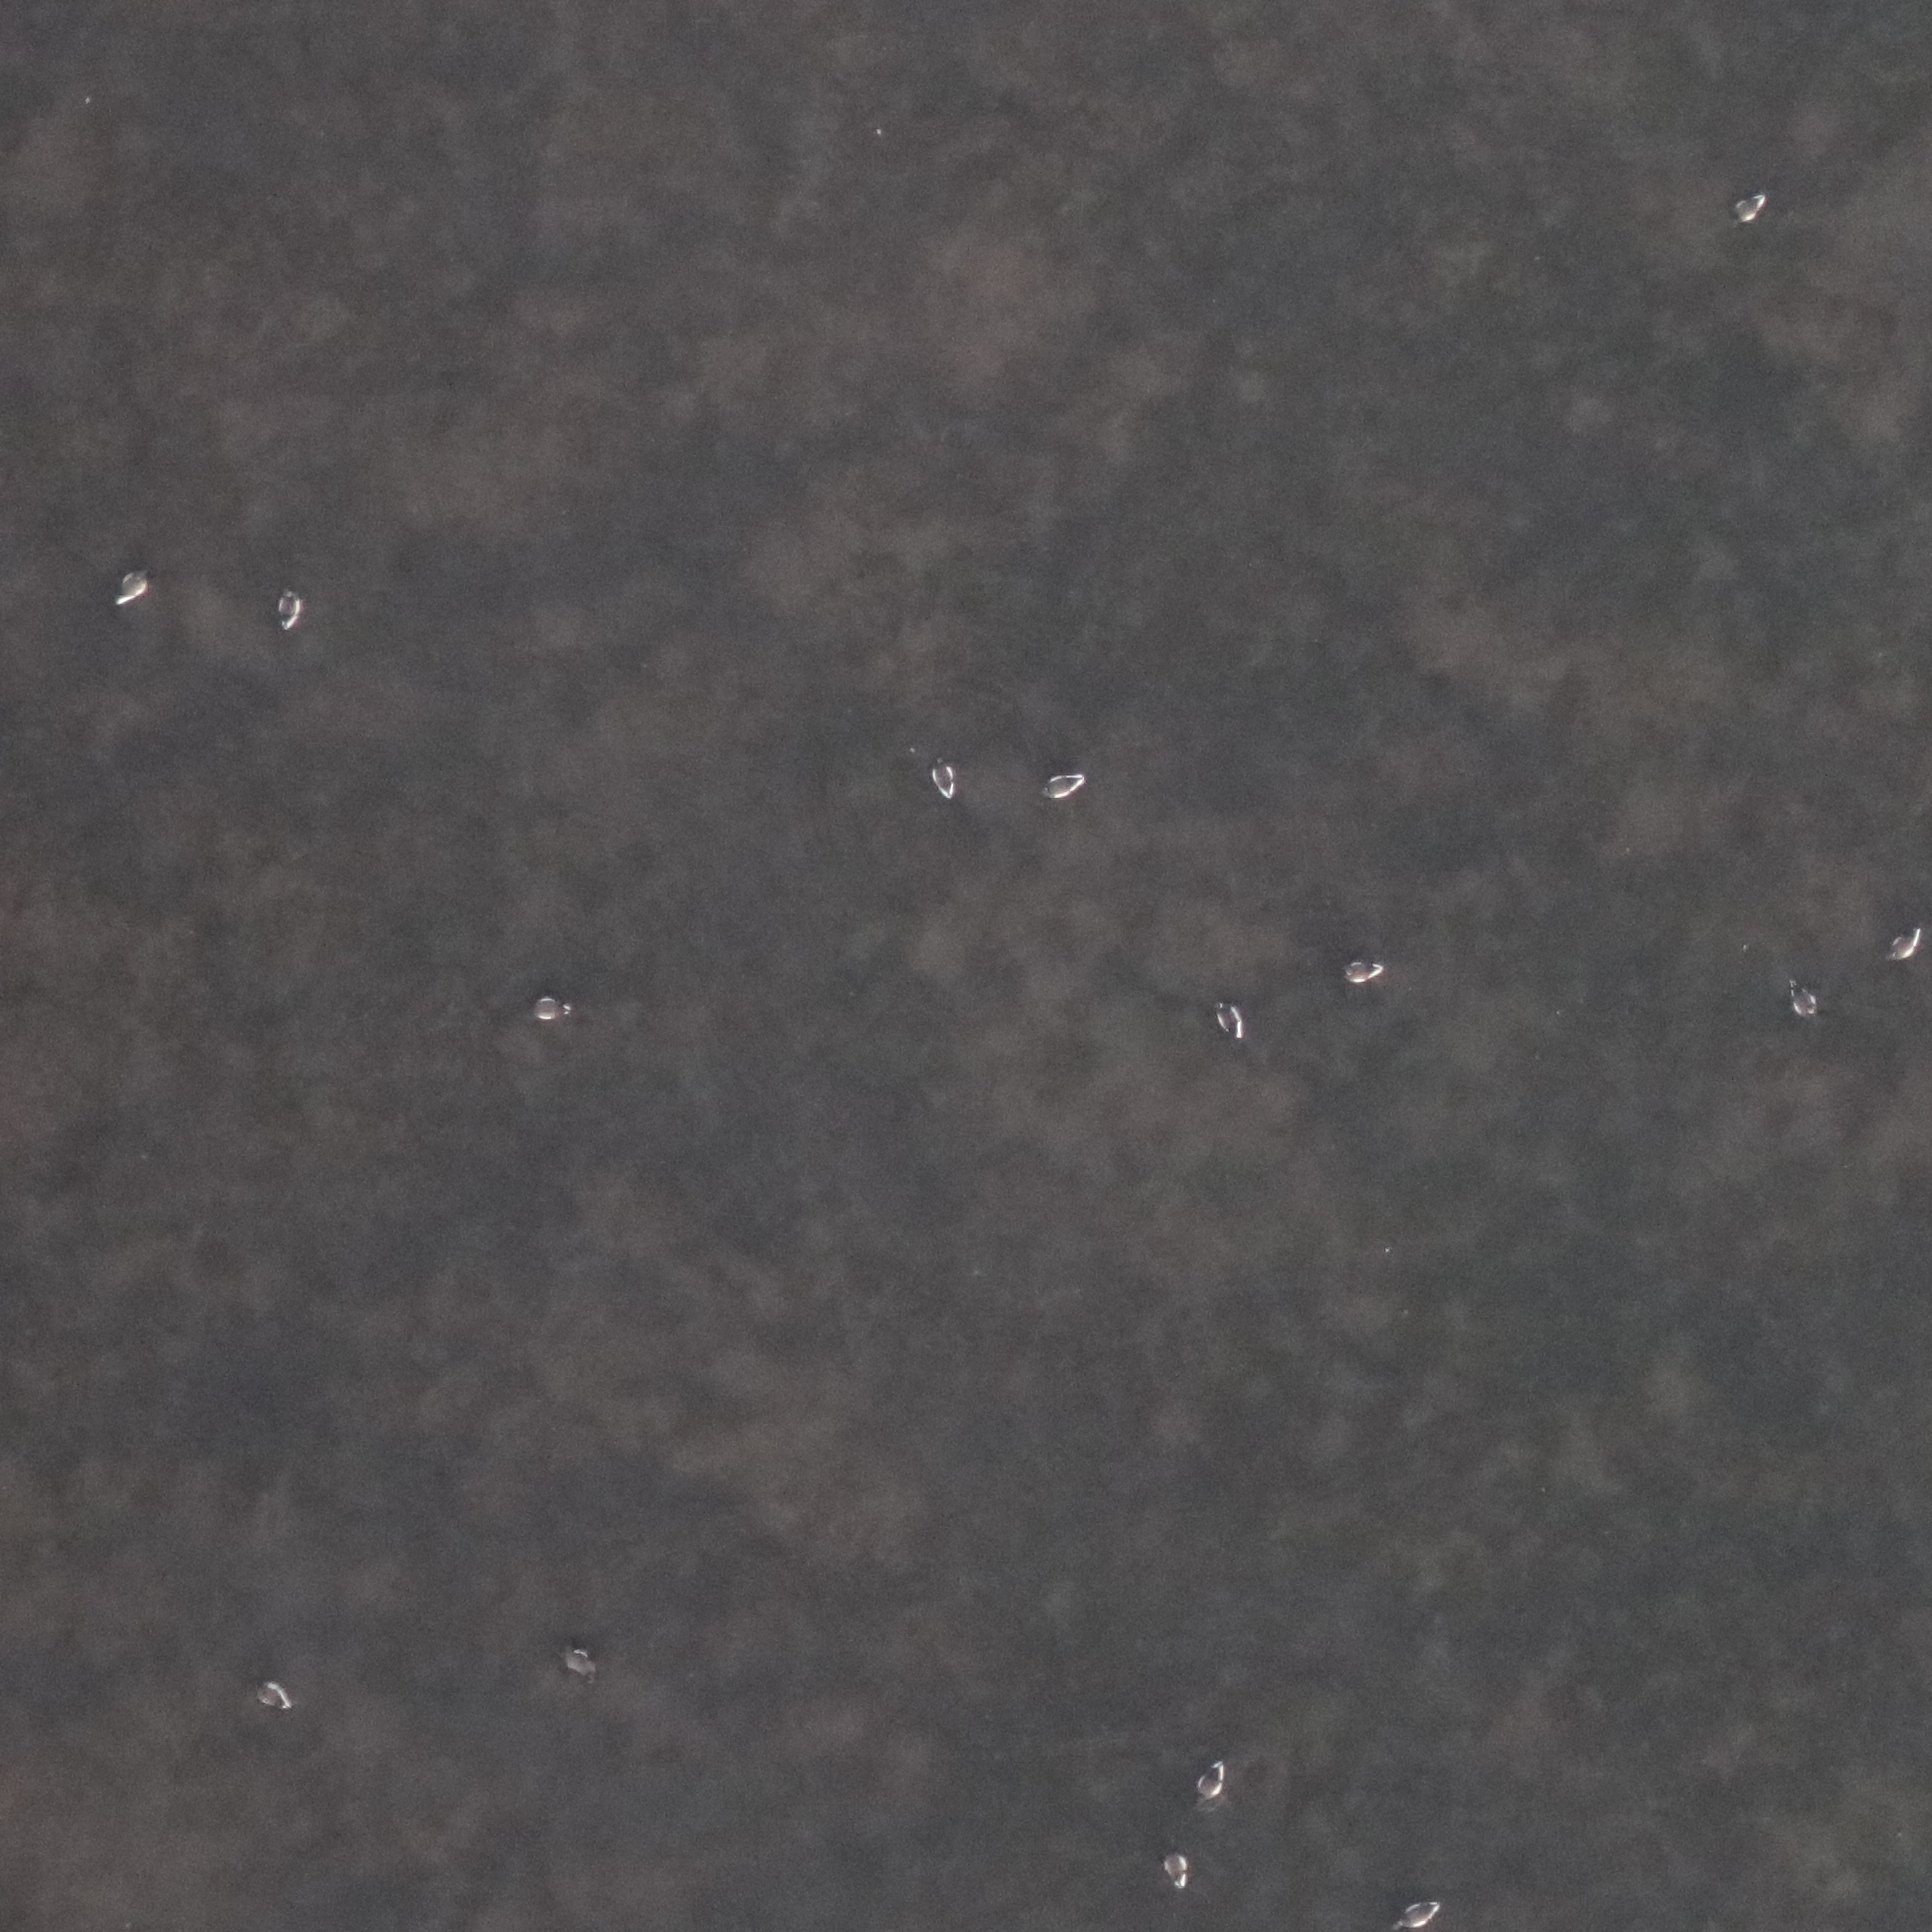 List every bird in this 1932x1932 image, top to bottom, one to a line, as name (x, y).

brant (1745, 209)
brant (133, 585)
brant (290, 609)
brant (942, 777)
brant (1062, 786)
brant (1903, 946)
brant (1361, 971)
brant (1802, 1002)
brant (550, 1008)
brant (1228, 1020)
brant (580, 1663)
brant (271, 1695)
brant (1210, 1783)
brant (1173, 1868)
brant (1417, 1917)